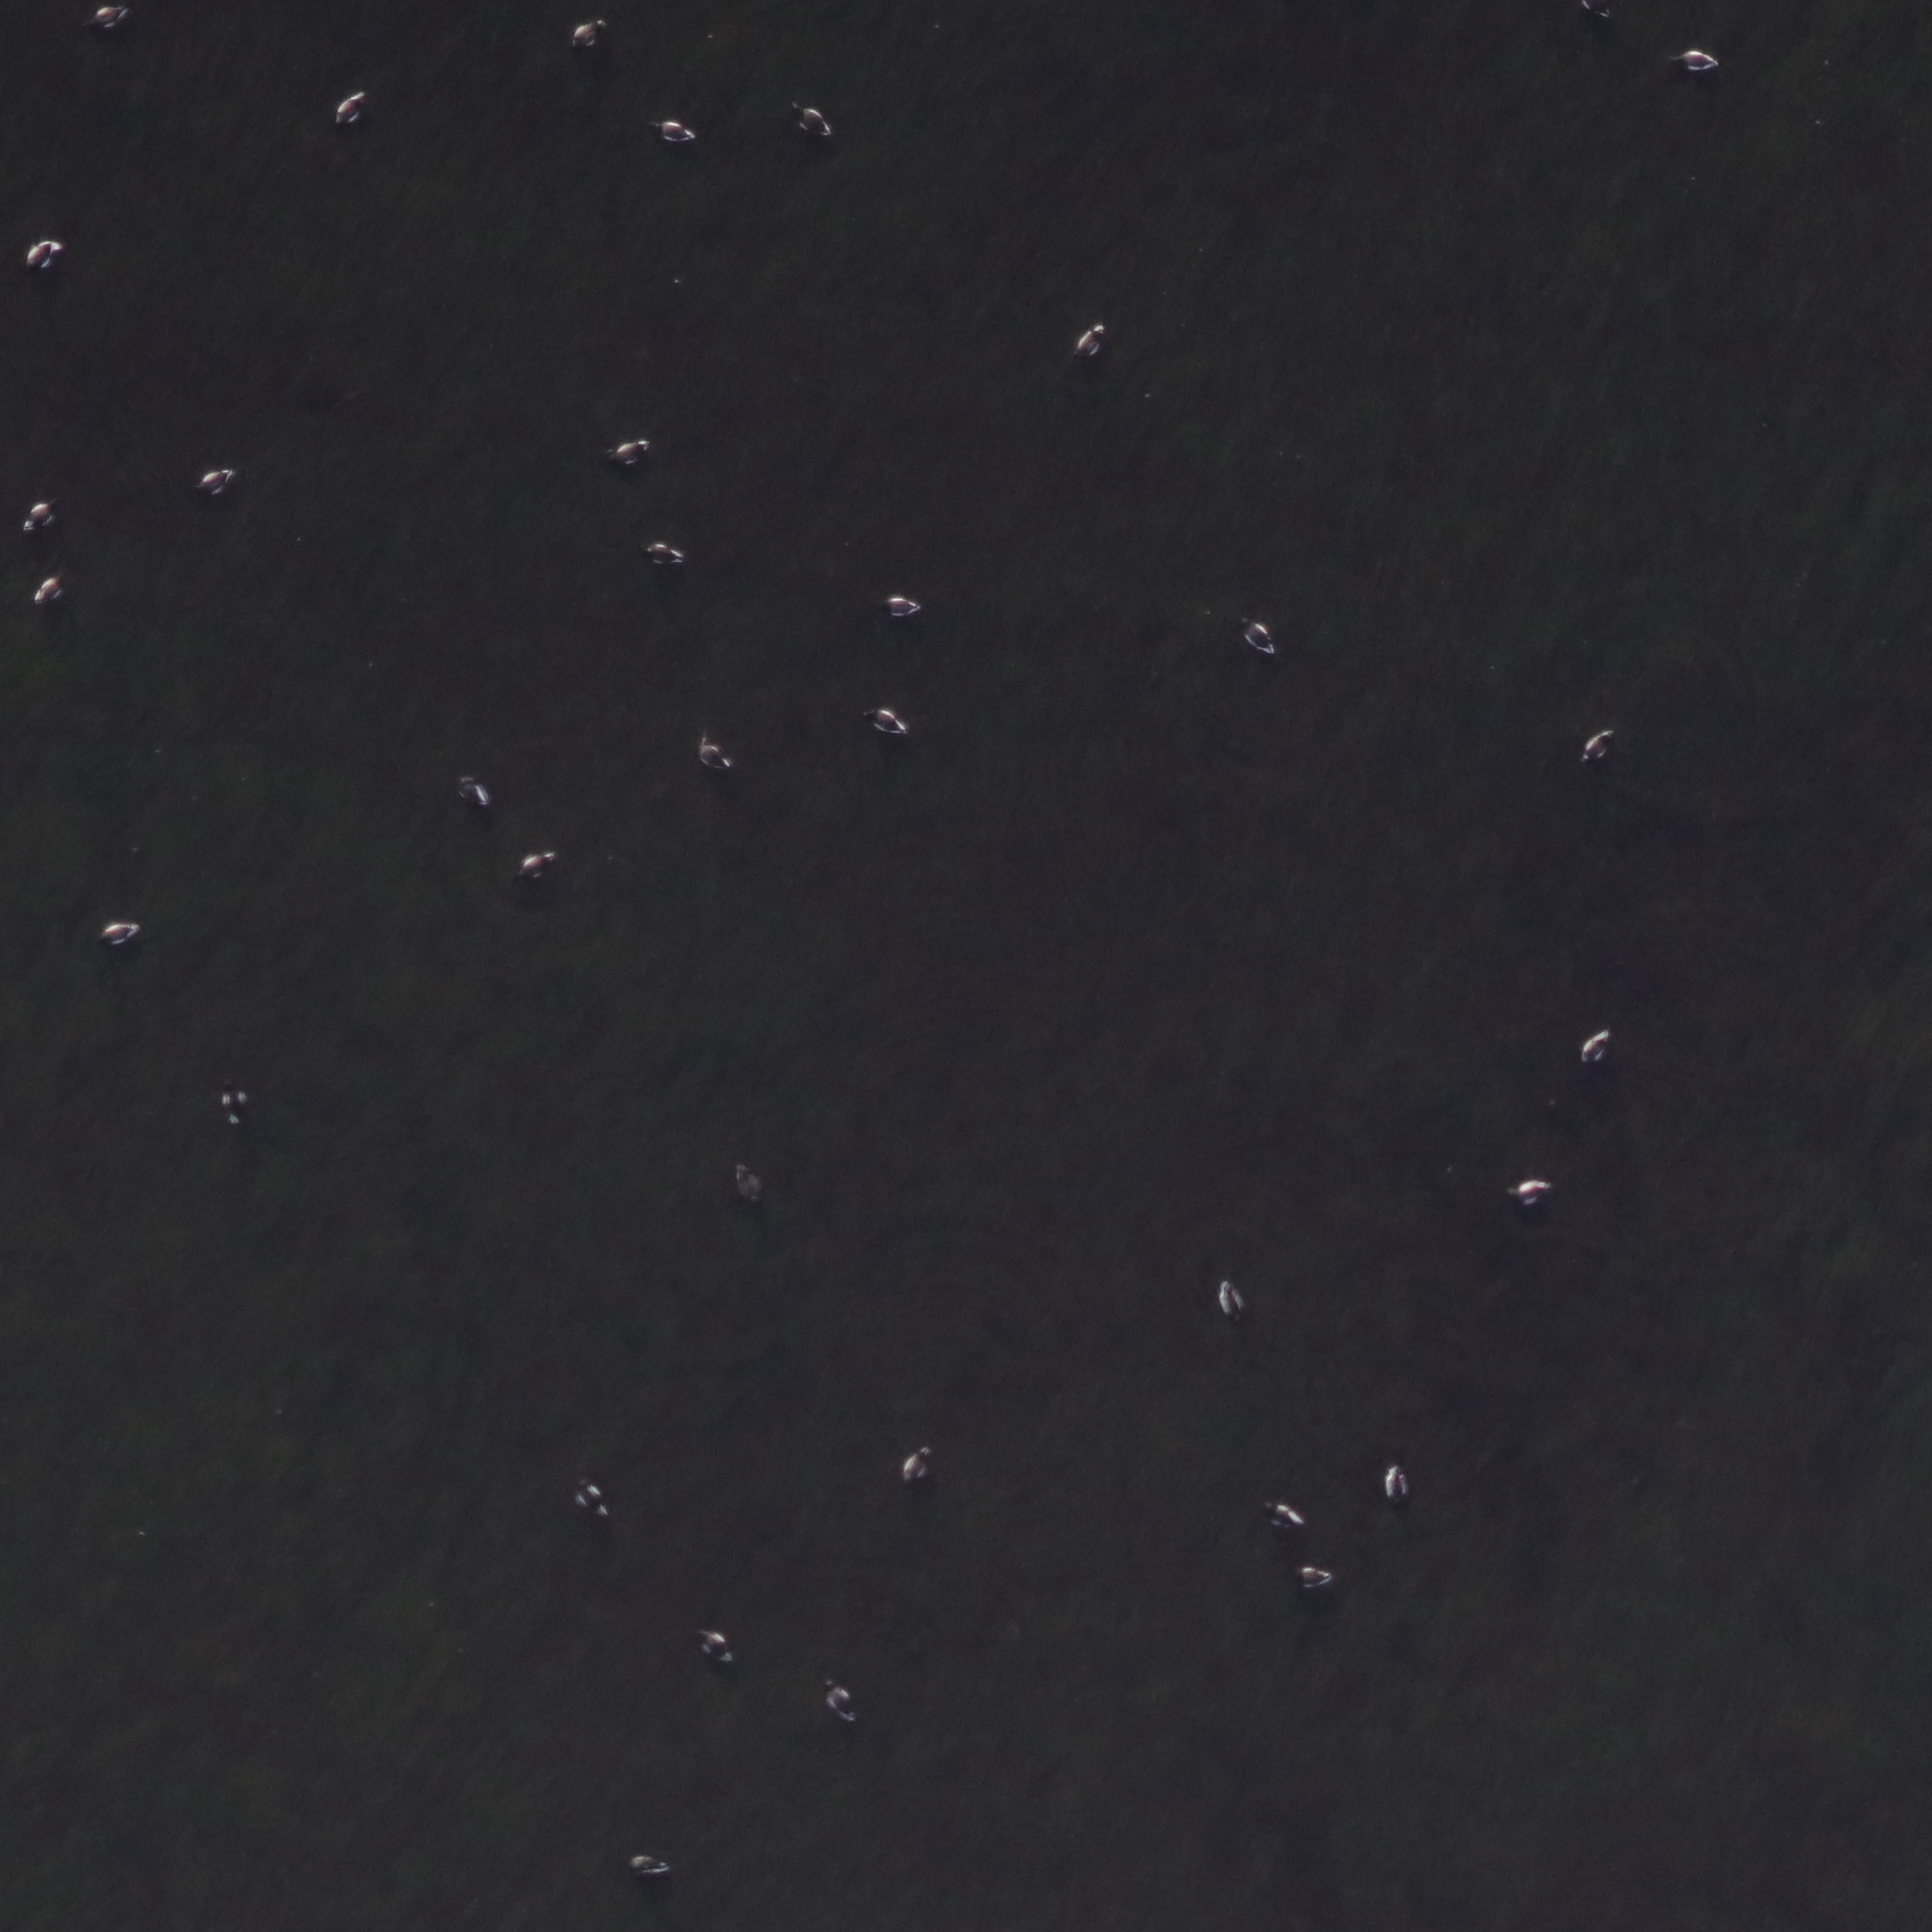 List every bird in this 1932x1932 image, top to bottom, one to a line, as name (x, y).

brant (110, 10)
brant (587, 33)
brant (1696, 63)
brant (350, 109)
brant (812, 122)
brant (675, 132)
brant (42, 247)
brant (1093, 345)
brant (629, 454)
brant (212, 479)
brant (41, 513)
brant (660, 553)
brant (50, 592)
brant (895, 606)
brant (1260, 637)
brant (886, 721)
brant (1605, 738)
brant (711, 753)
brant (470, 785)
brant (539, 862)
brant (113, 936)
brant (1599, 1042)
brant (234, 1104)
brant (751, 1177)
brant (1533, 1190)
brant (1233, 1304)
brant (914, 1464)
brant (1397, 1485)
brant (588, 1496)
brant (1284, 1506)
brant (1306, 1566)
brant (720, 1640)
brant (837, 1701)
brant (647, 1860)